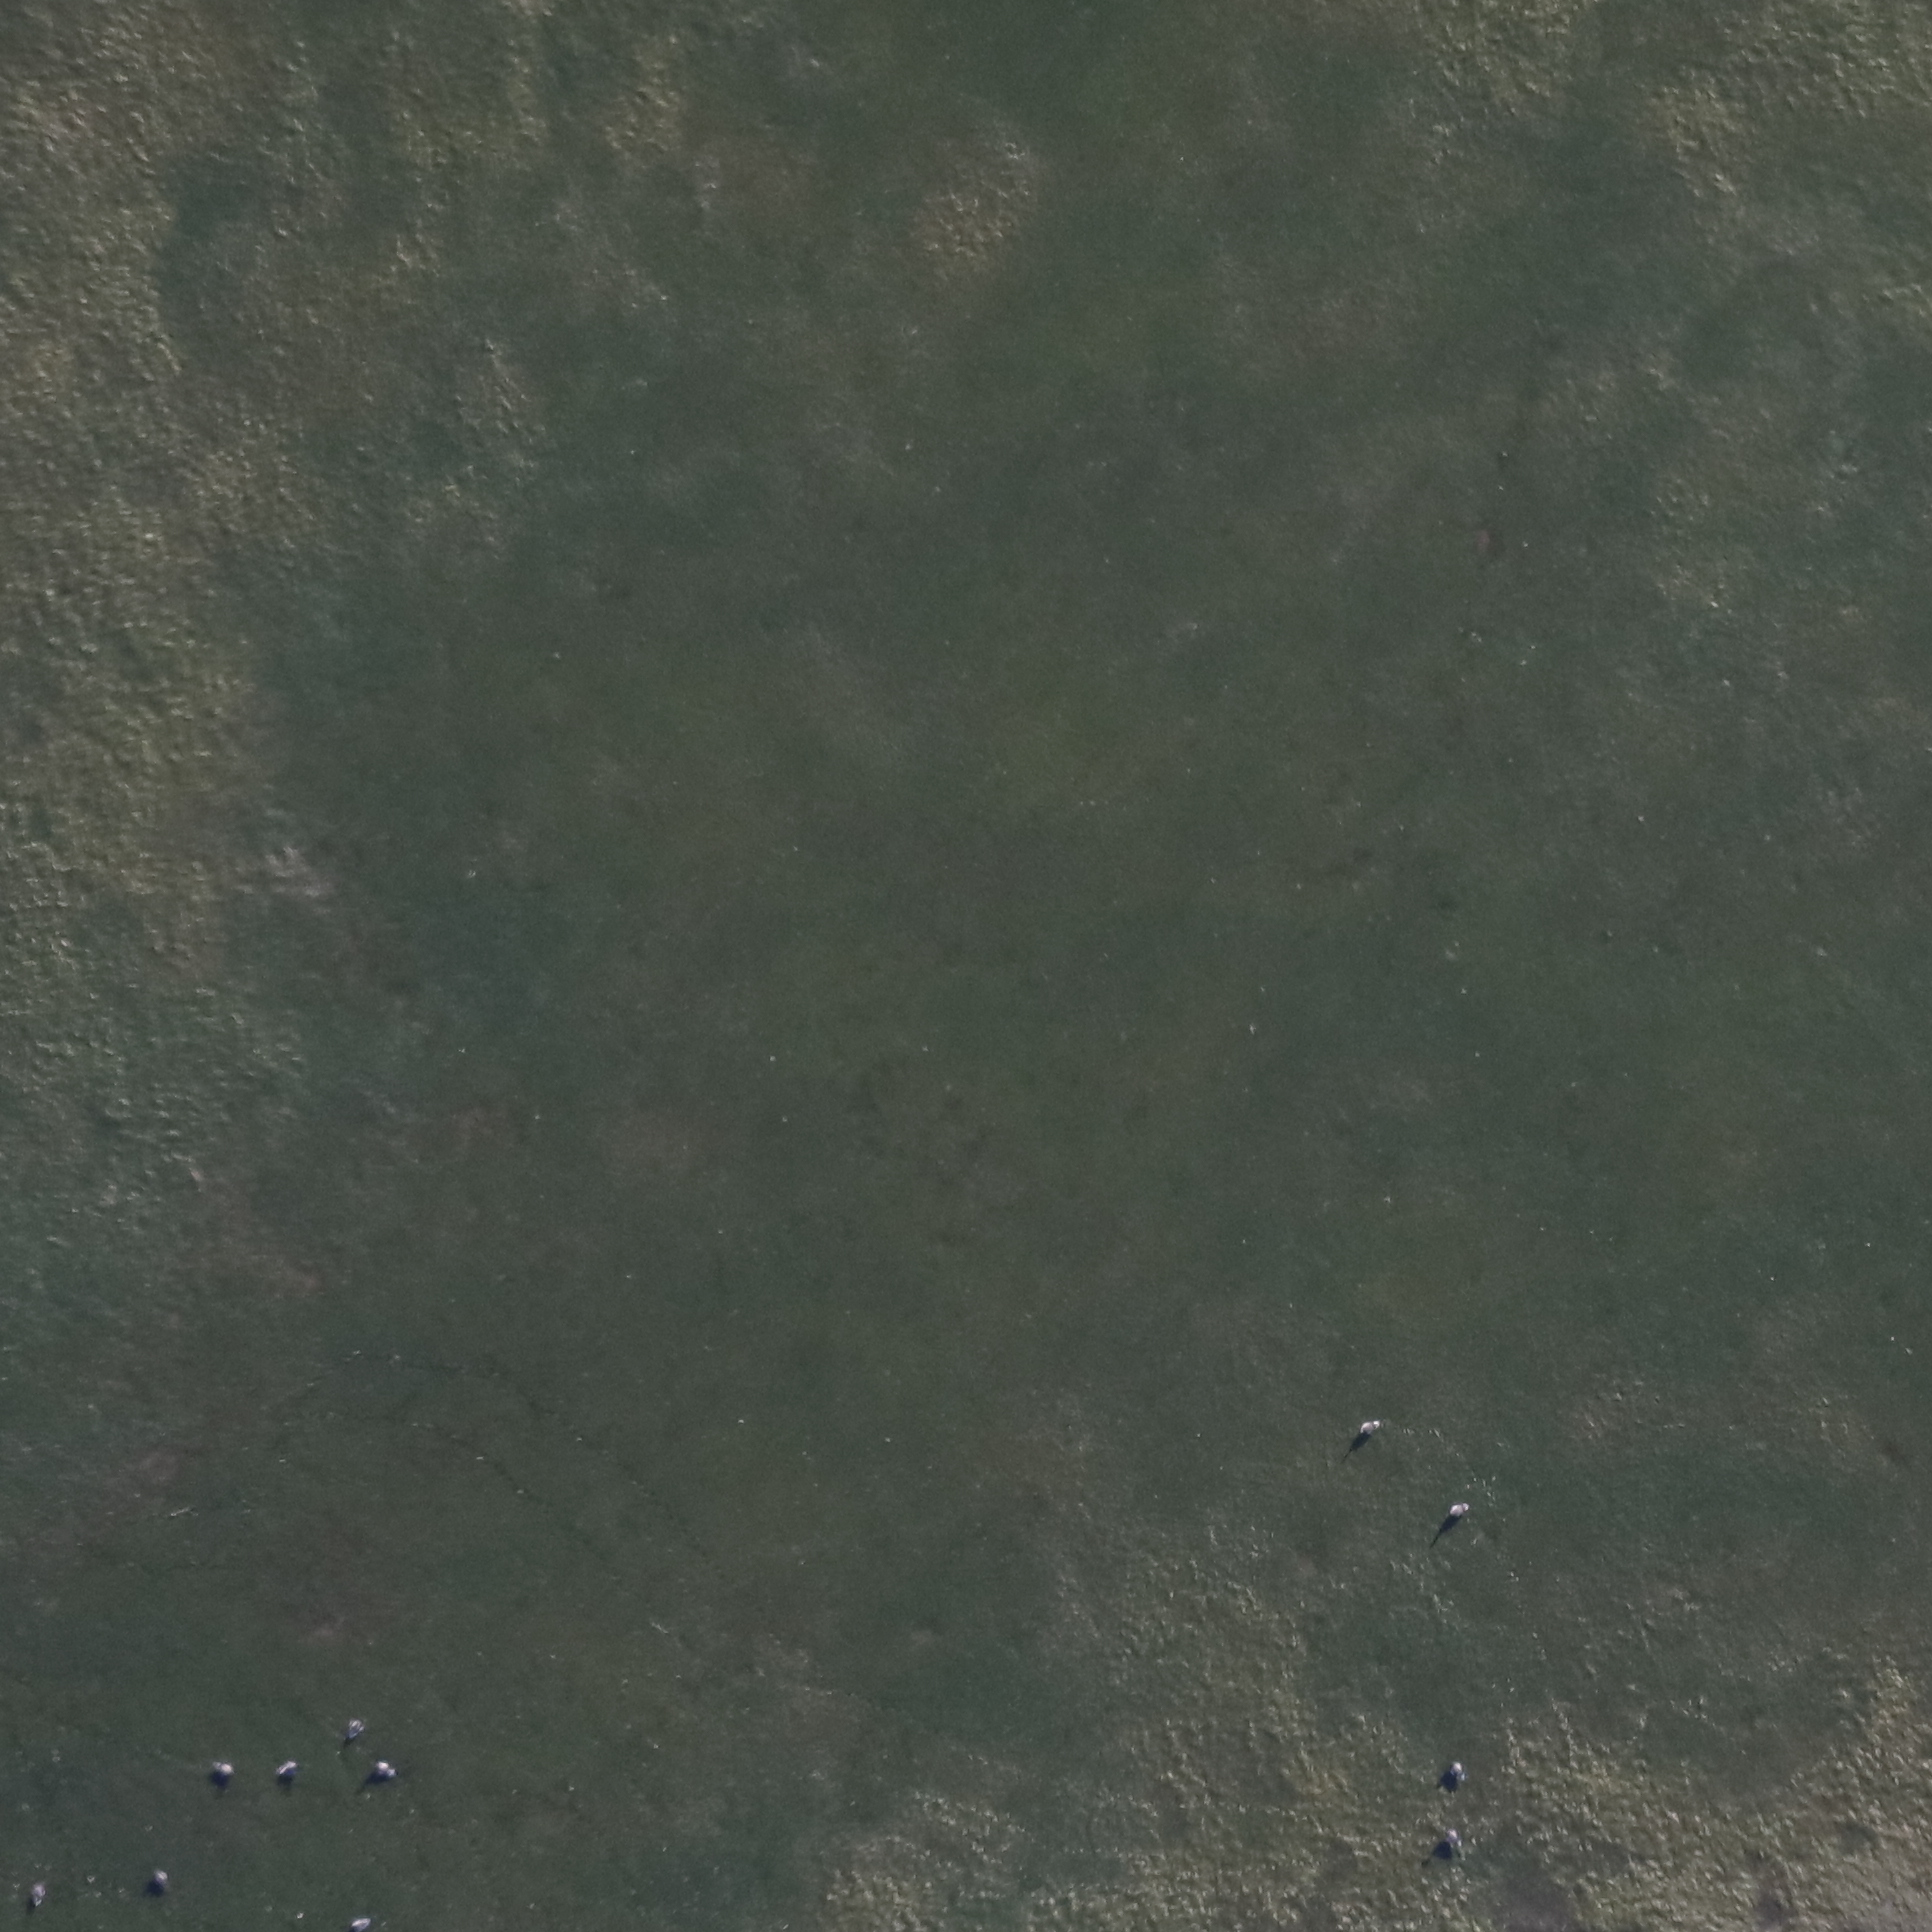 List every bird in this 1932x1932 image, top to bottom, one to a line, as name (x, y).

brant (1369, 1428)
brant (1459, 1510)
brant (358, 1728)
brant (225, 1766)
brant (386, 1771)
brant (1455, 1771)
brant (289, 1773)
brant (1454, 1839)
brant (161, 1880)
brant (37, 1895)
brant (359, 1926)